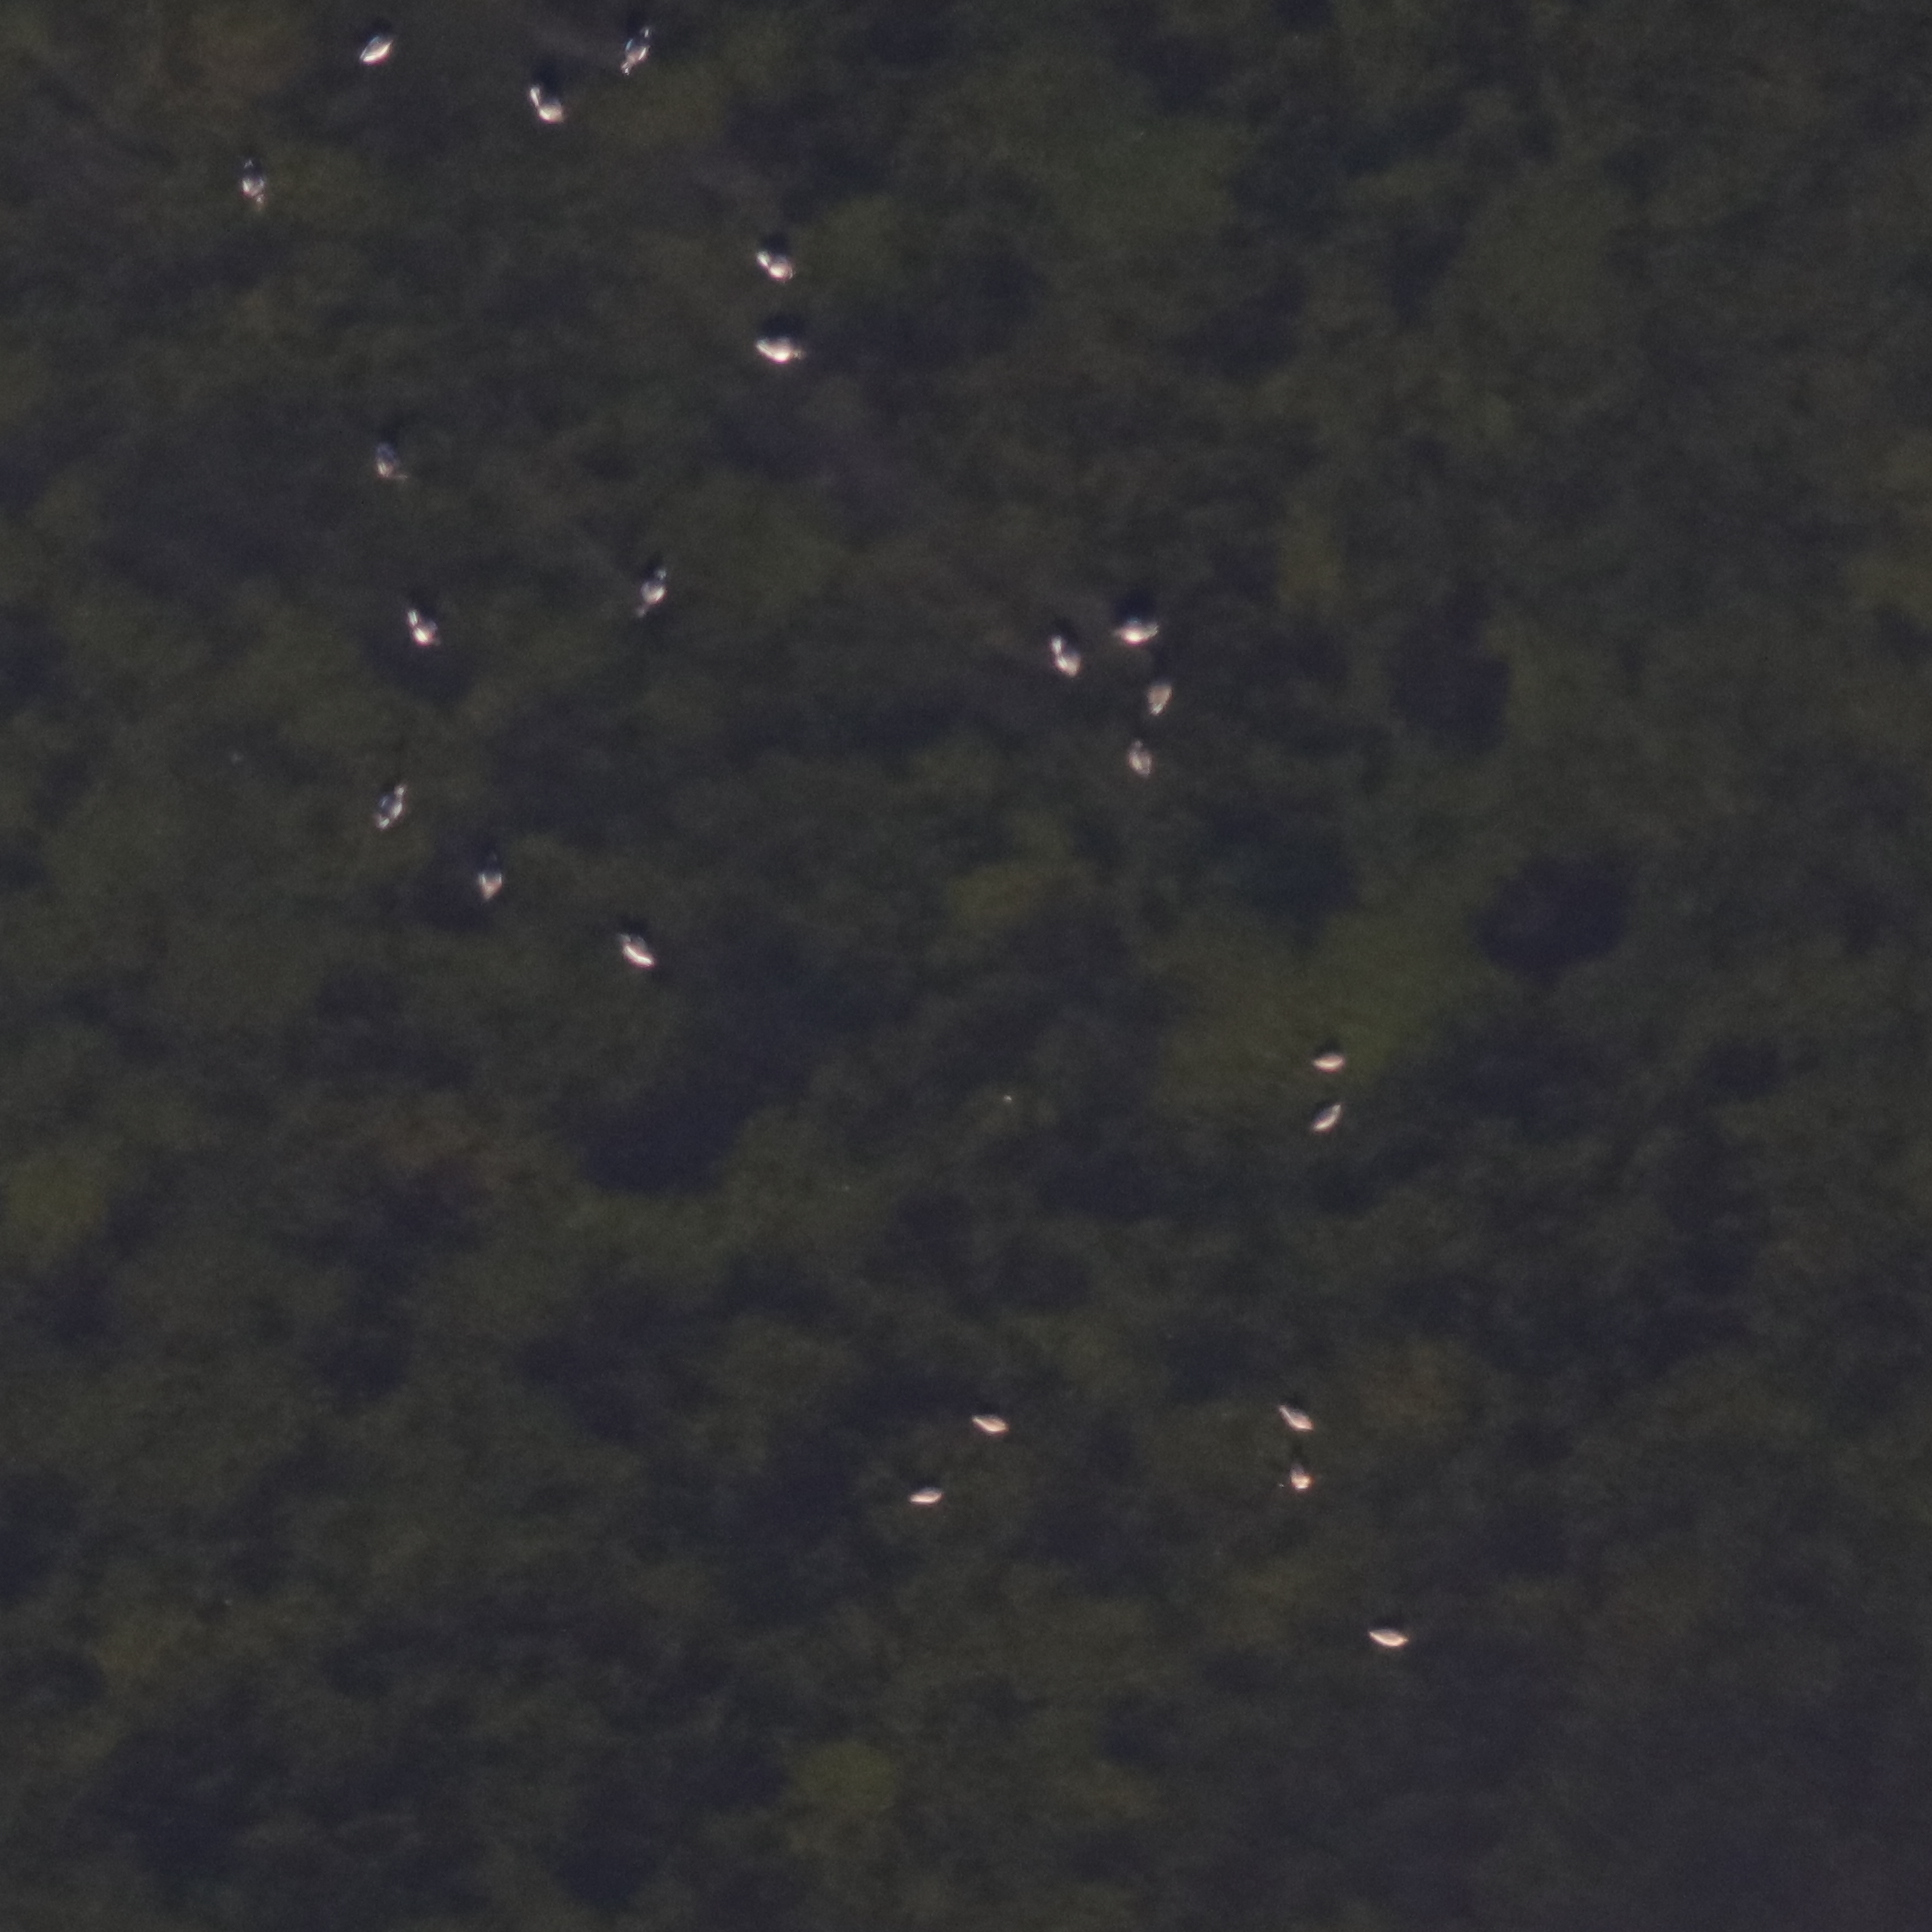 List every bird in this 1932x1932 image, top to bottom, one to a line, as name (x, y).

brant (381, 49)
brant (636, 49)
brant (545, 102)
brant (254, 184)
brant (776, 266)
brant (778, 346)
brant (389, 461)
brant (651, 591)
brant (1131, 621)
brant (422, 628)
brant (1068, 658)
brant (1157, 692)
brant (1131, 755)
brant (391, 805)
brant (480, 873)
brant (639, 952)
other bird (1331, 1056)
other bird (1331, 1123)
other bird (1299, 1413)
other bird (990, 1429)
other bird (1304, 1475)
other bird (924, 1496)
other bird (1386, 1636)